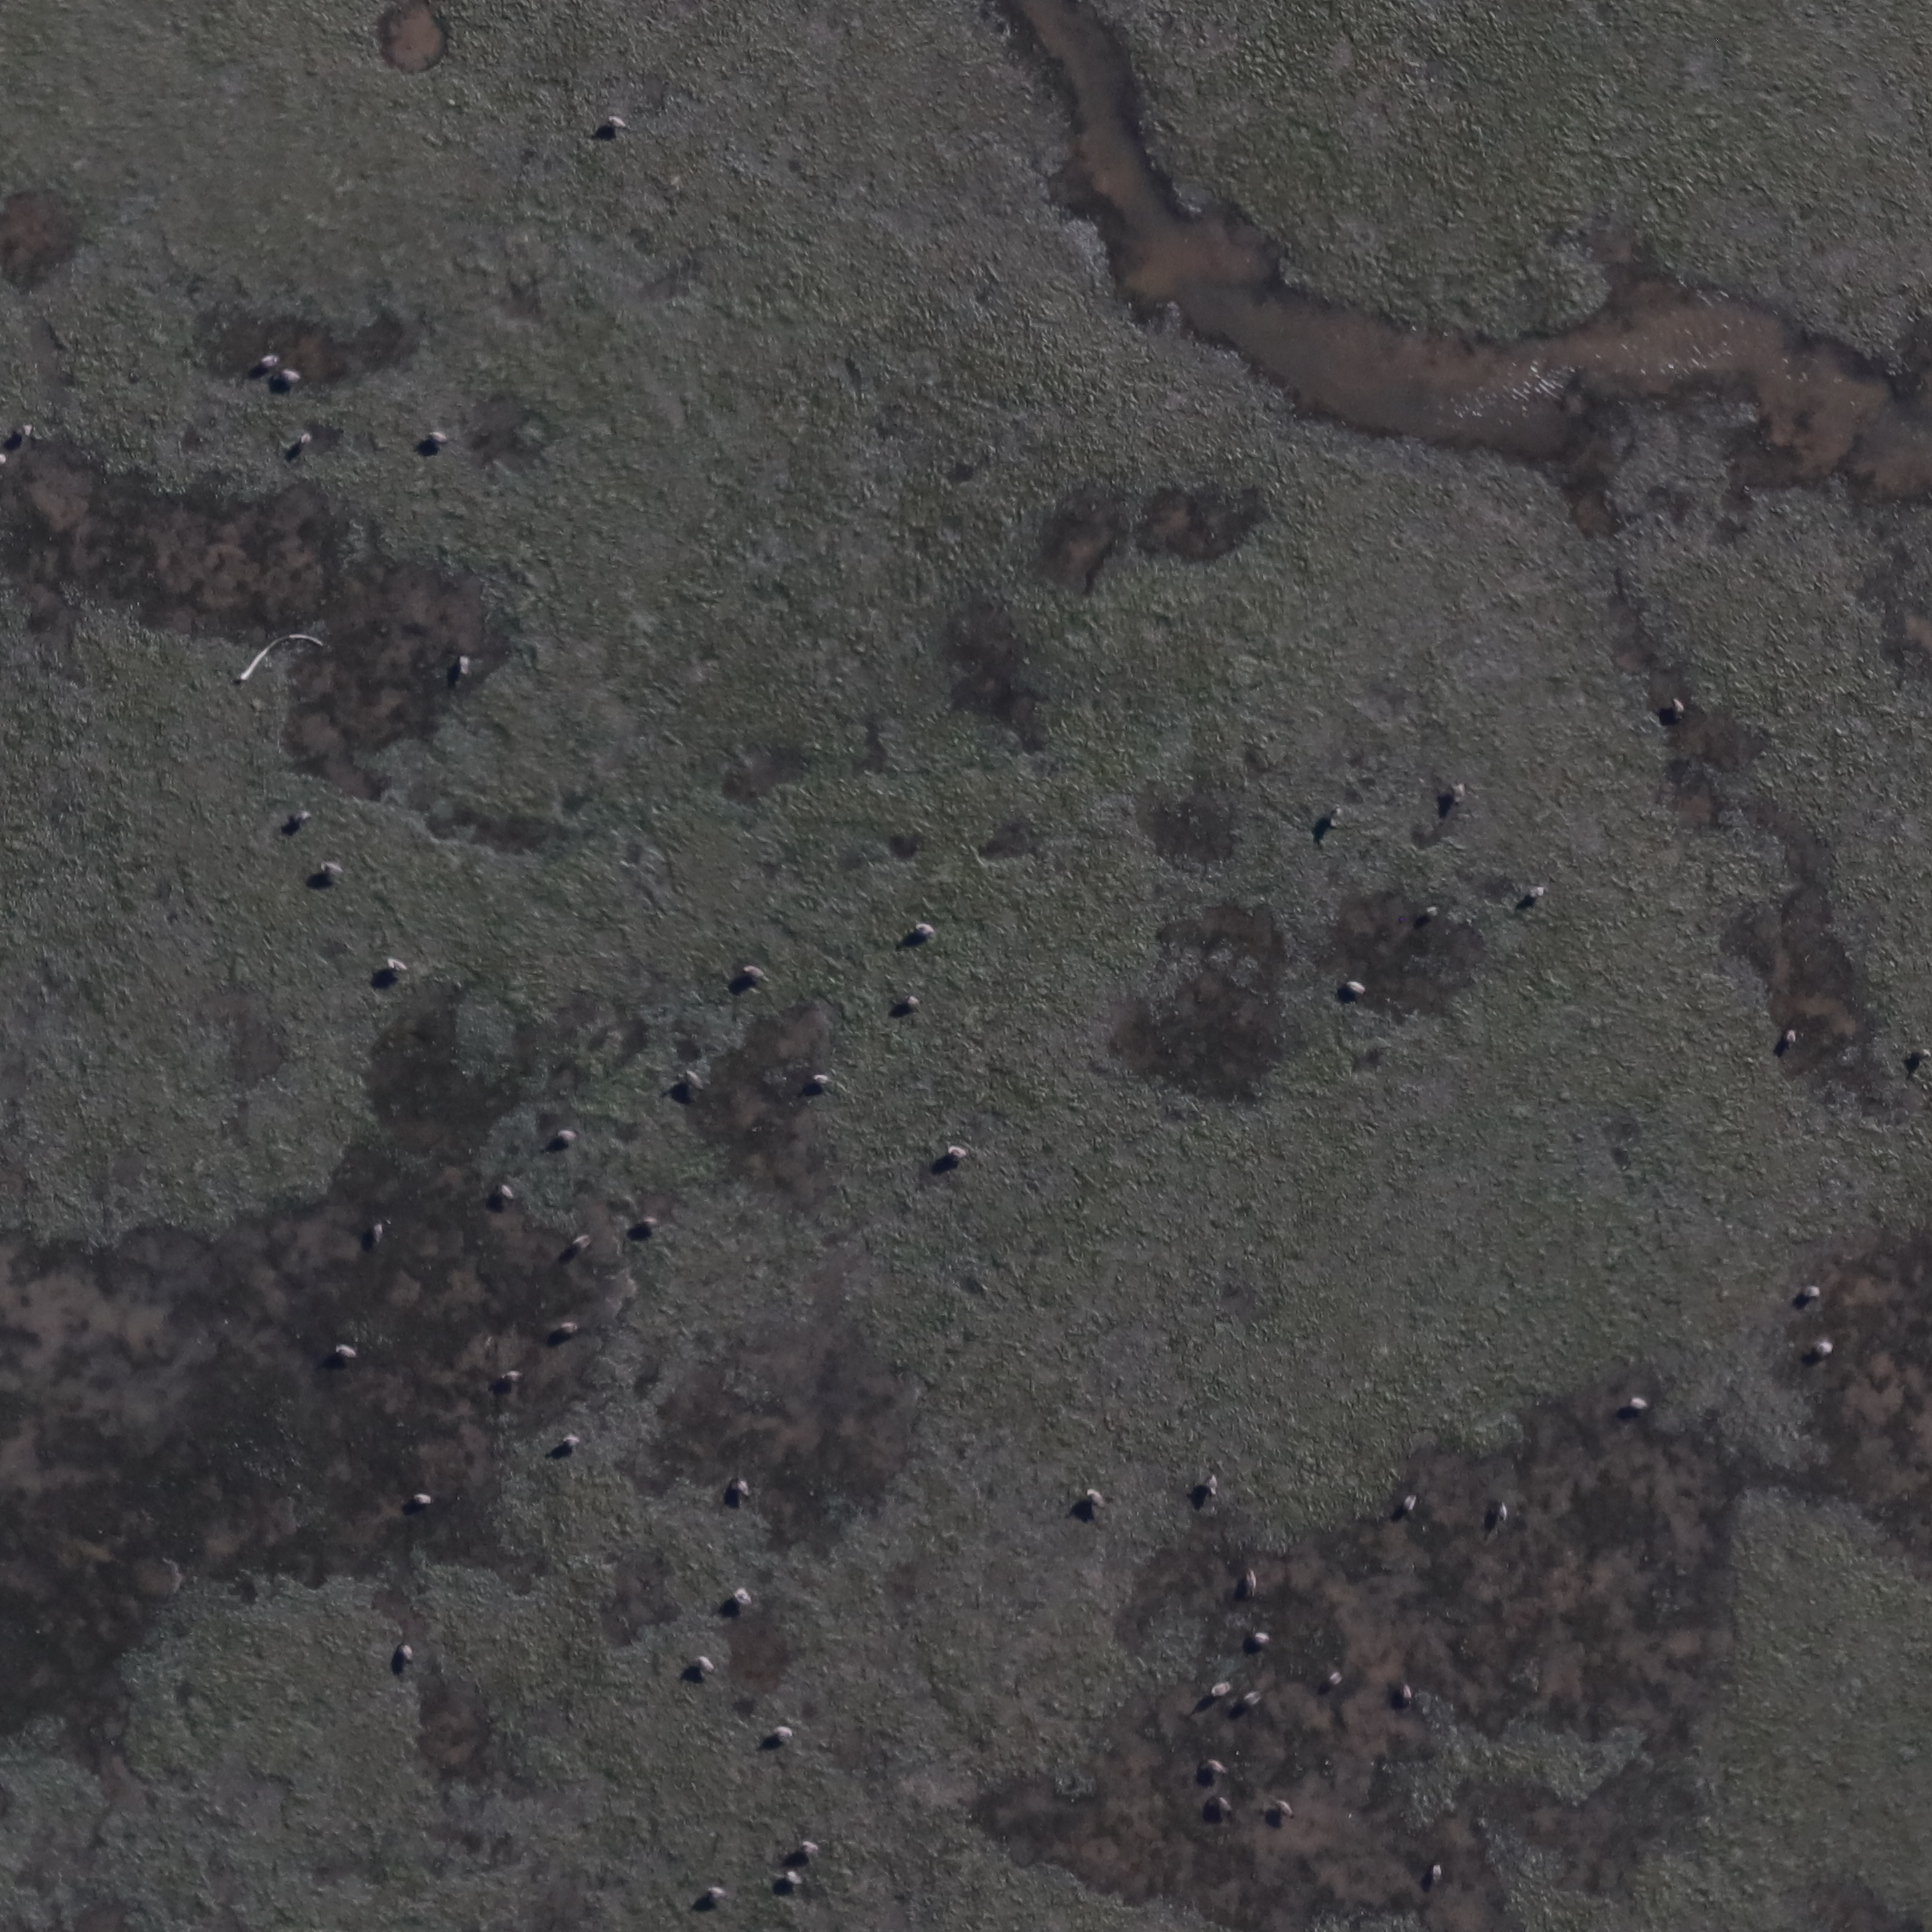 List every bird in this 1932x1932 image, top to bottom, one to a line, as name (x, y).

Canada goose (614, 122)
Canada goose (268, 361)
Canada goose (290, 379)
Canada goose (25, 429)
Canada goose (439, 440)
Canada goose (307, 443)
Canada goose (463, 665)
Canada goose (1678, 707)
Canada goose (1458, 792)
Canada goose (1334, 815)
Canada goose (302, 820)
Canada goose (334, 870)
Canada goose (1539, 895)
Canada goose (1431, 913)
Canada goose (920, 930)
Canada goose (398, 969)
Canada goose (757, 974)
Canada goose (1356, 986)
Canada goose (912, 1002)
Canada goose (1790, 1037)
Canada goose (1927, 1051)
Canada goose (696, 1081)
Canada goose (823, 1081)
Canada goose (566, 1138)
Canada goose (961, 1154)
Canada goose (503, 1194)
Canada goose (649, 1224)
Canada goose (377, 1233)
Canada goose (581, 1246)
Canada goose (1814, 1294)
Canada goose (570, 1324)
Canada goose (1822, 1347)
Canada goose (347, 1353)
Canada goose (513, 1374)
Canada goose (1640, 1404)
Canada goose (574, 1443)
Canada goose (1213, 1484)
Canada goose (738, 1489)
Canada goose (423, 1496)
Canada goose (1096, 1497)
Canada goose (1413, 1502)
Canada goose (1503, 1515)
Canada goose (1247, 1585)
Canada goose (744, 1600)
Canada goose (1261, 1639)
Canada goose (407, 1652)
Canada goose (705, 1666)
Canada goose (1338, 1679)
Canada goose (1224, 1686)
Canada goose (1404, 1695)
Canada goose (1253, 1699)
Canada goose (785, 1733)
Canada goose (1216, 1767)
Canada goose (1223, 1806)
Canada goose (1286, 1809)
Canada goose (811, 1848)
Canada goose (1436, 1873)
Canada goose (796, 1876)
Canada goose (713, 1889)